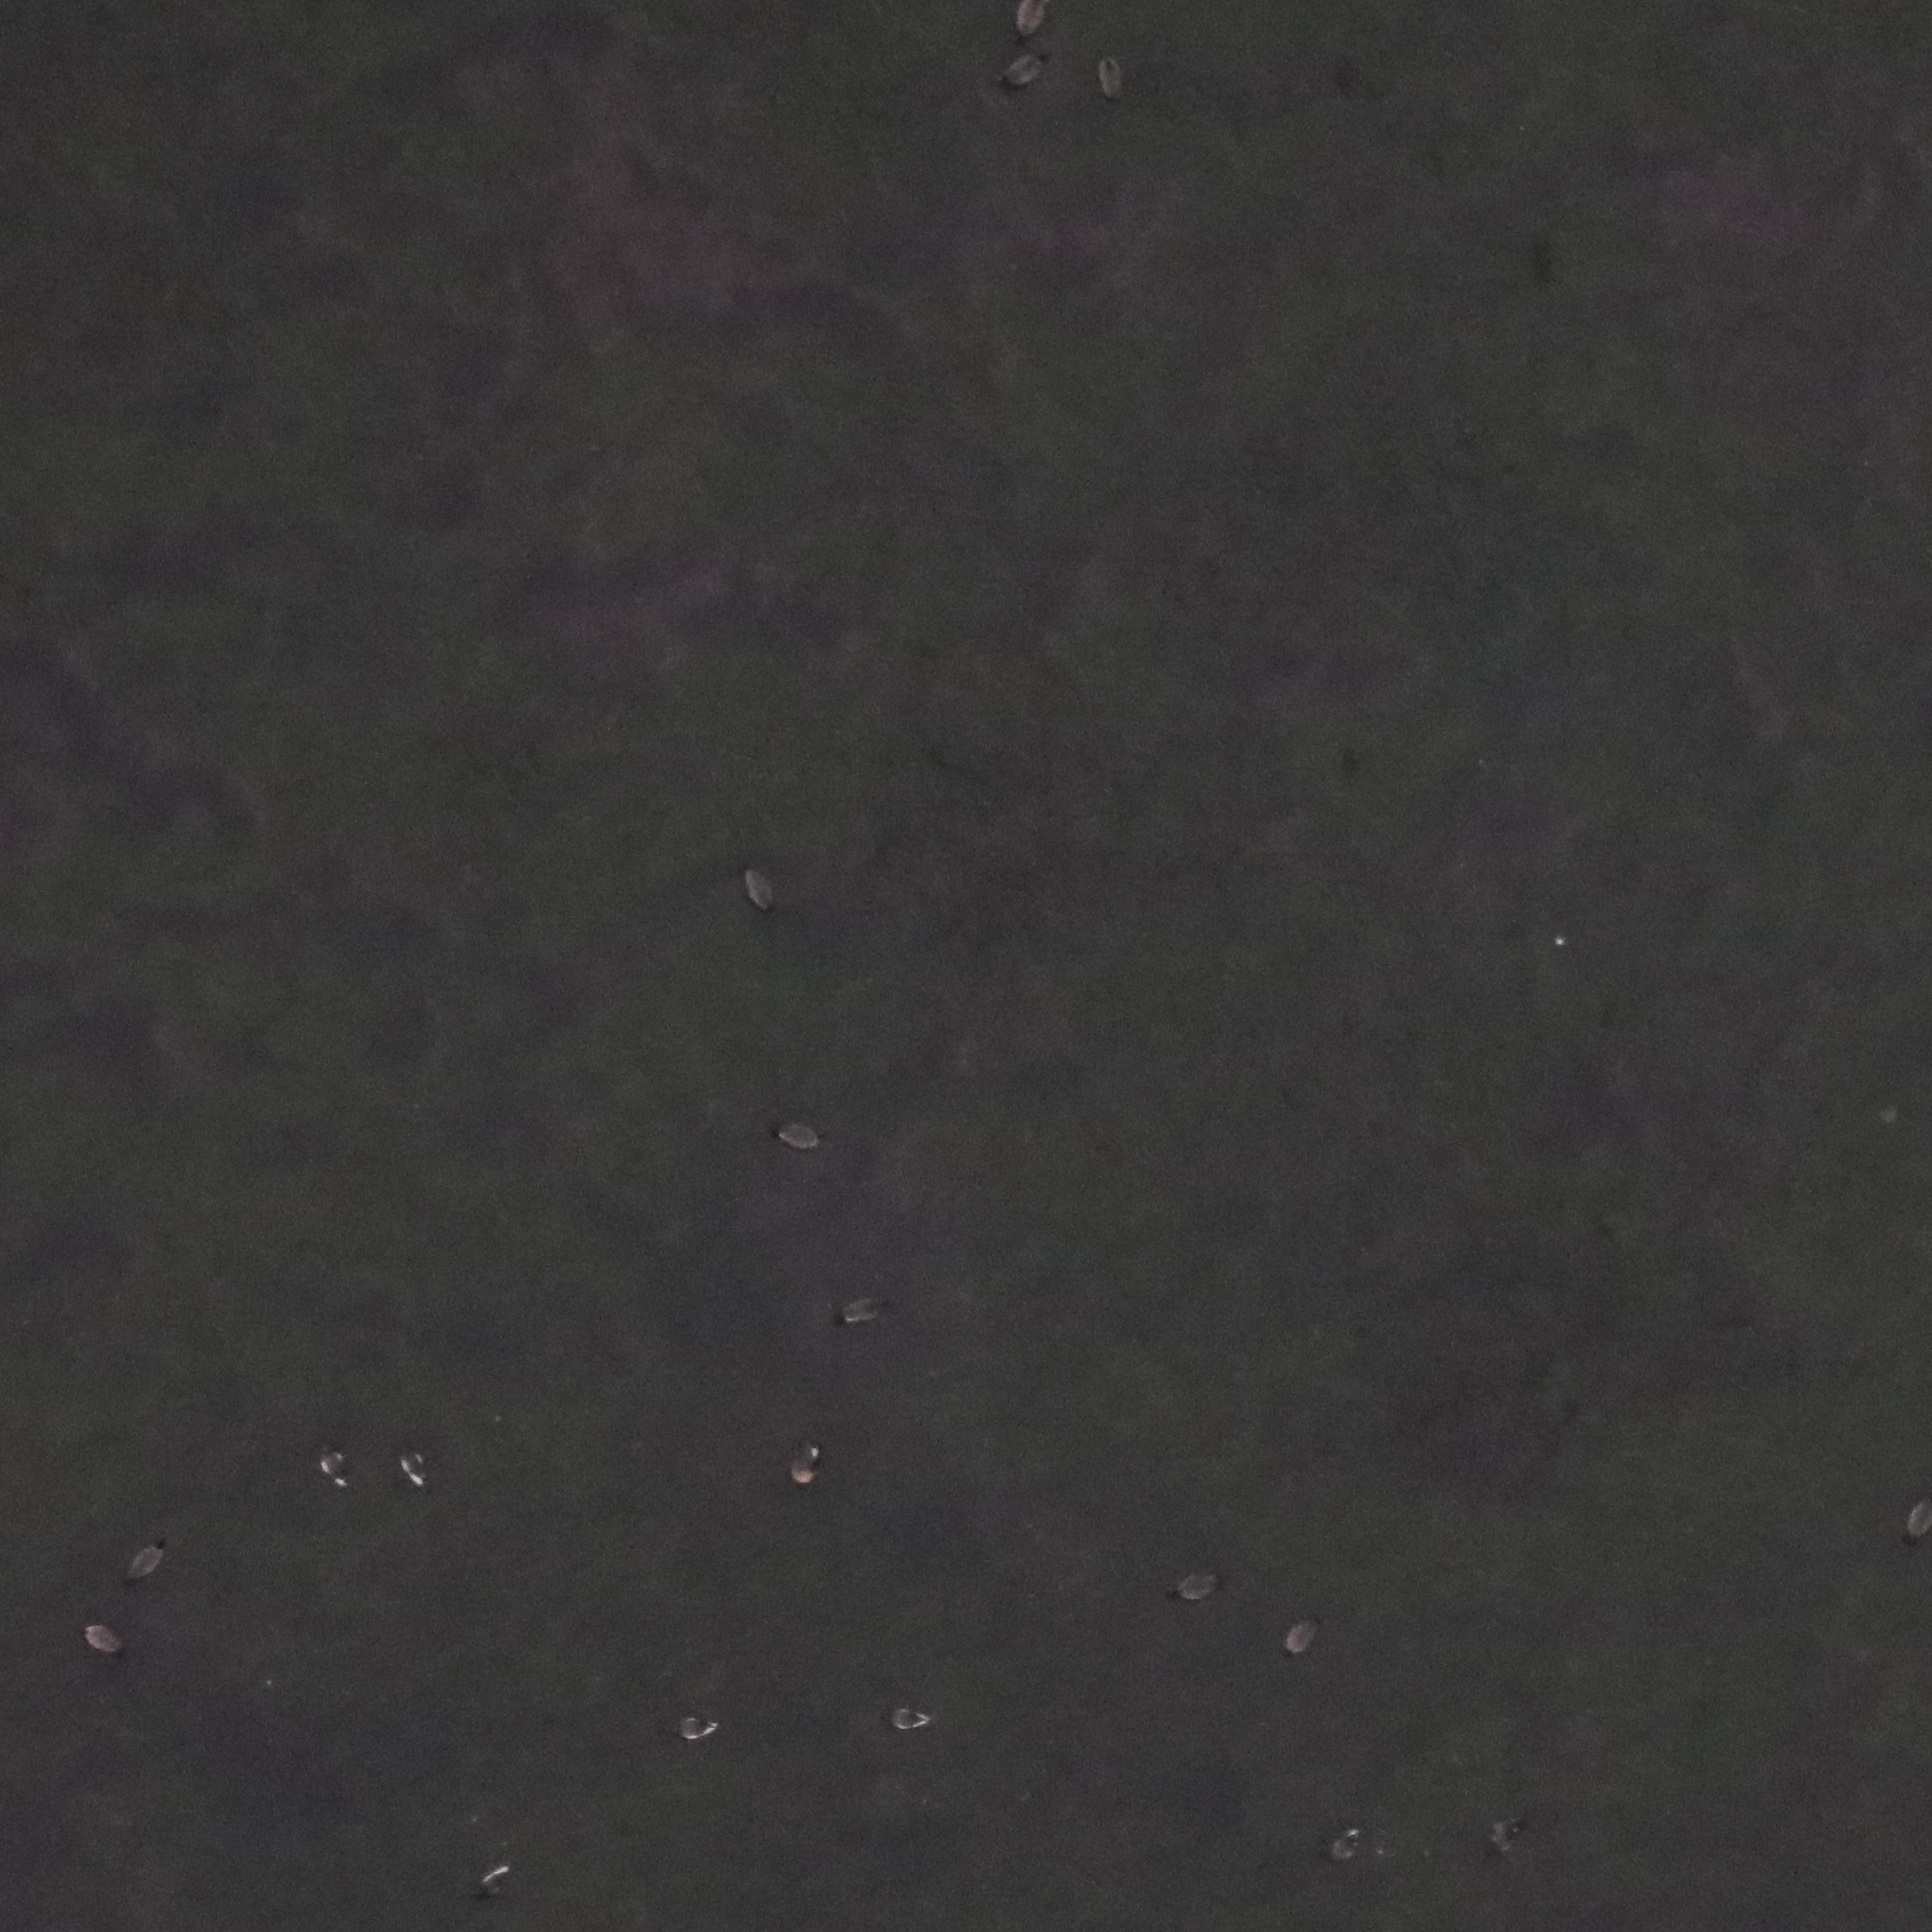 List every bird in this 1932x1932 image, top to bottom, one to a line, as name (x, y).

Canada goose (1028, 11)
Canada goose (1020, 75)
Canada goose (1108, 78)
Canada goose (758, 890)
Canada goose (798, 1139)
Canada goose (861, 1311)
brant (333, 1466)
brant (804, 1467)
brant (411, 1468)
Canada goose (1921, 1522)
Canada goose (144, 1562)
Canada goose (1196, 1590)
Canada goose (103, 1638)
Canada goose (1299, 1640)
brant (906, 1719)
brant (692, 1728)
brant (1505, 1835)
brant (1345, 1849)
brant (495, 1887)